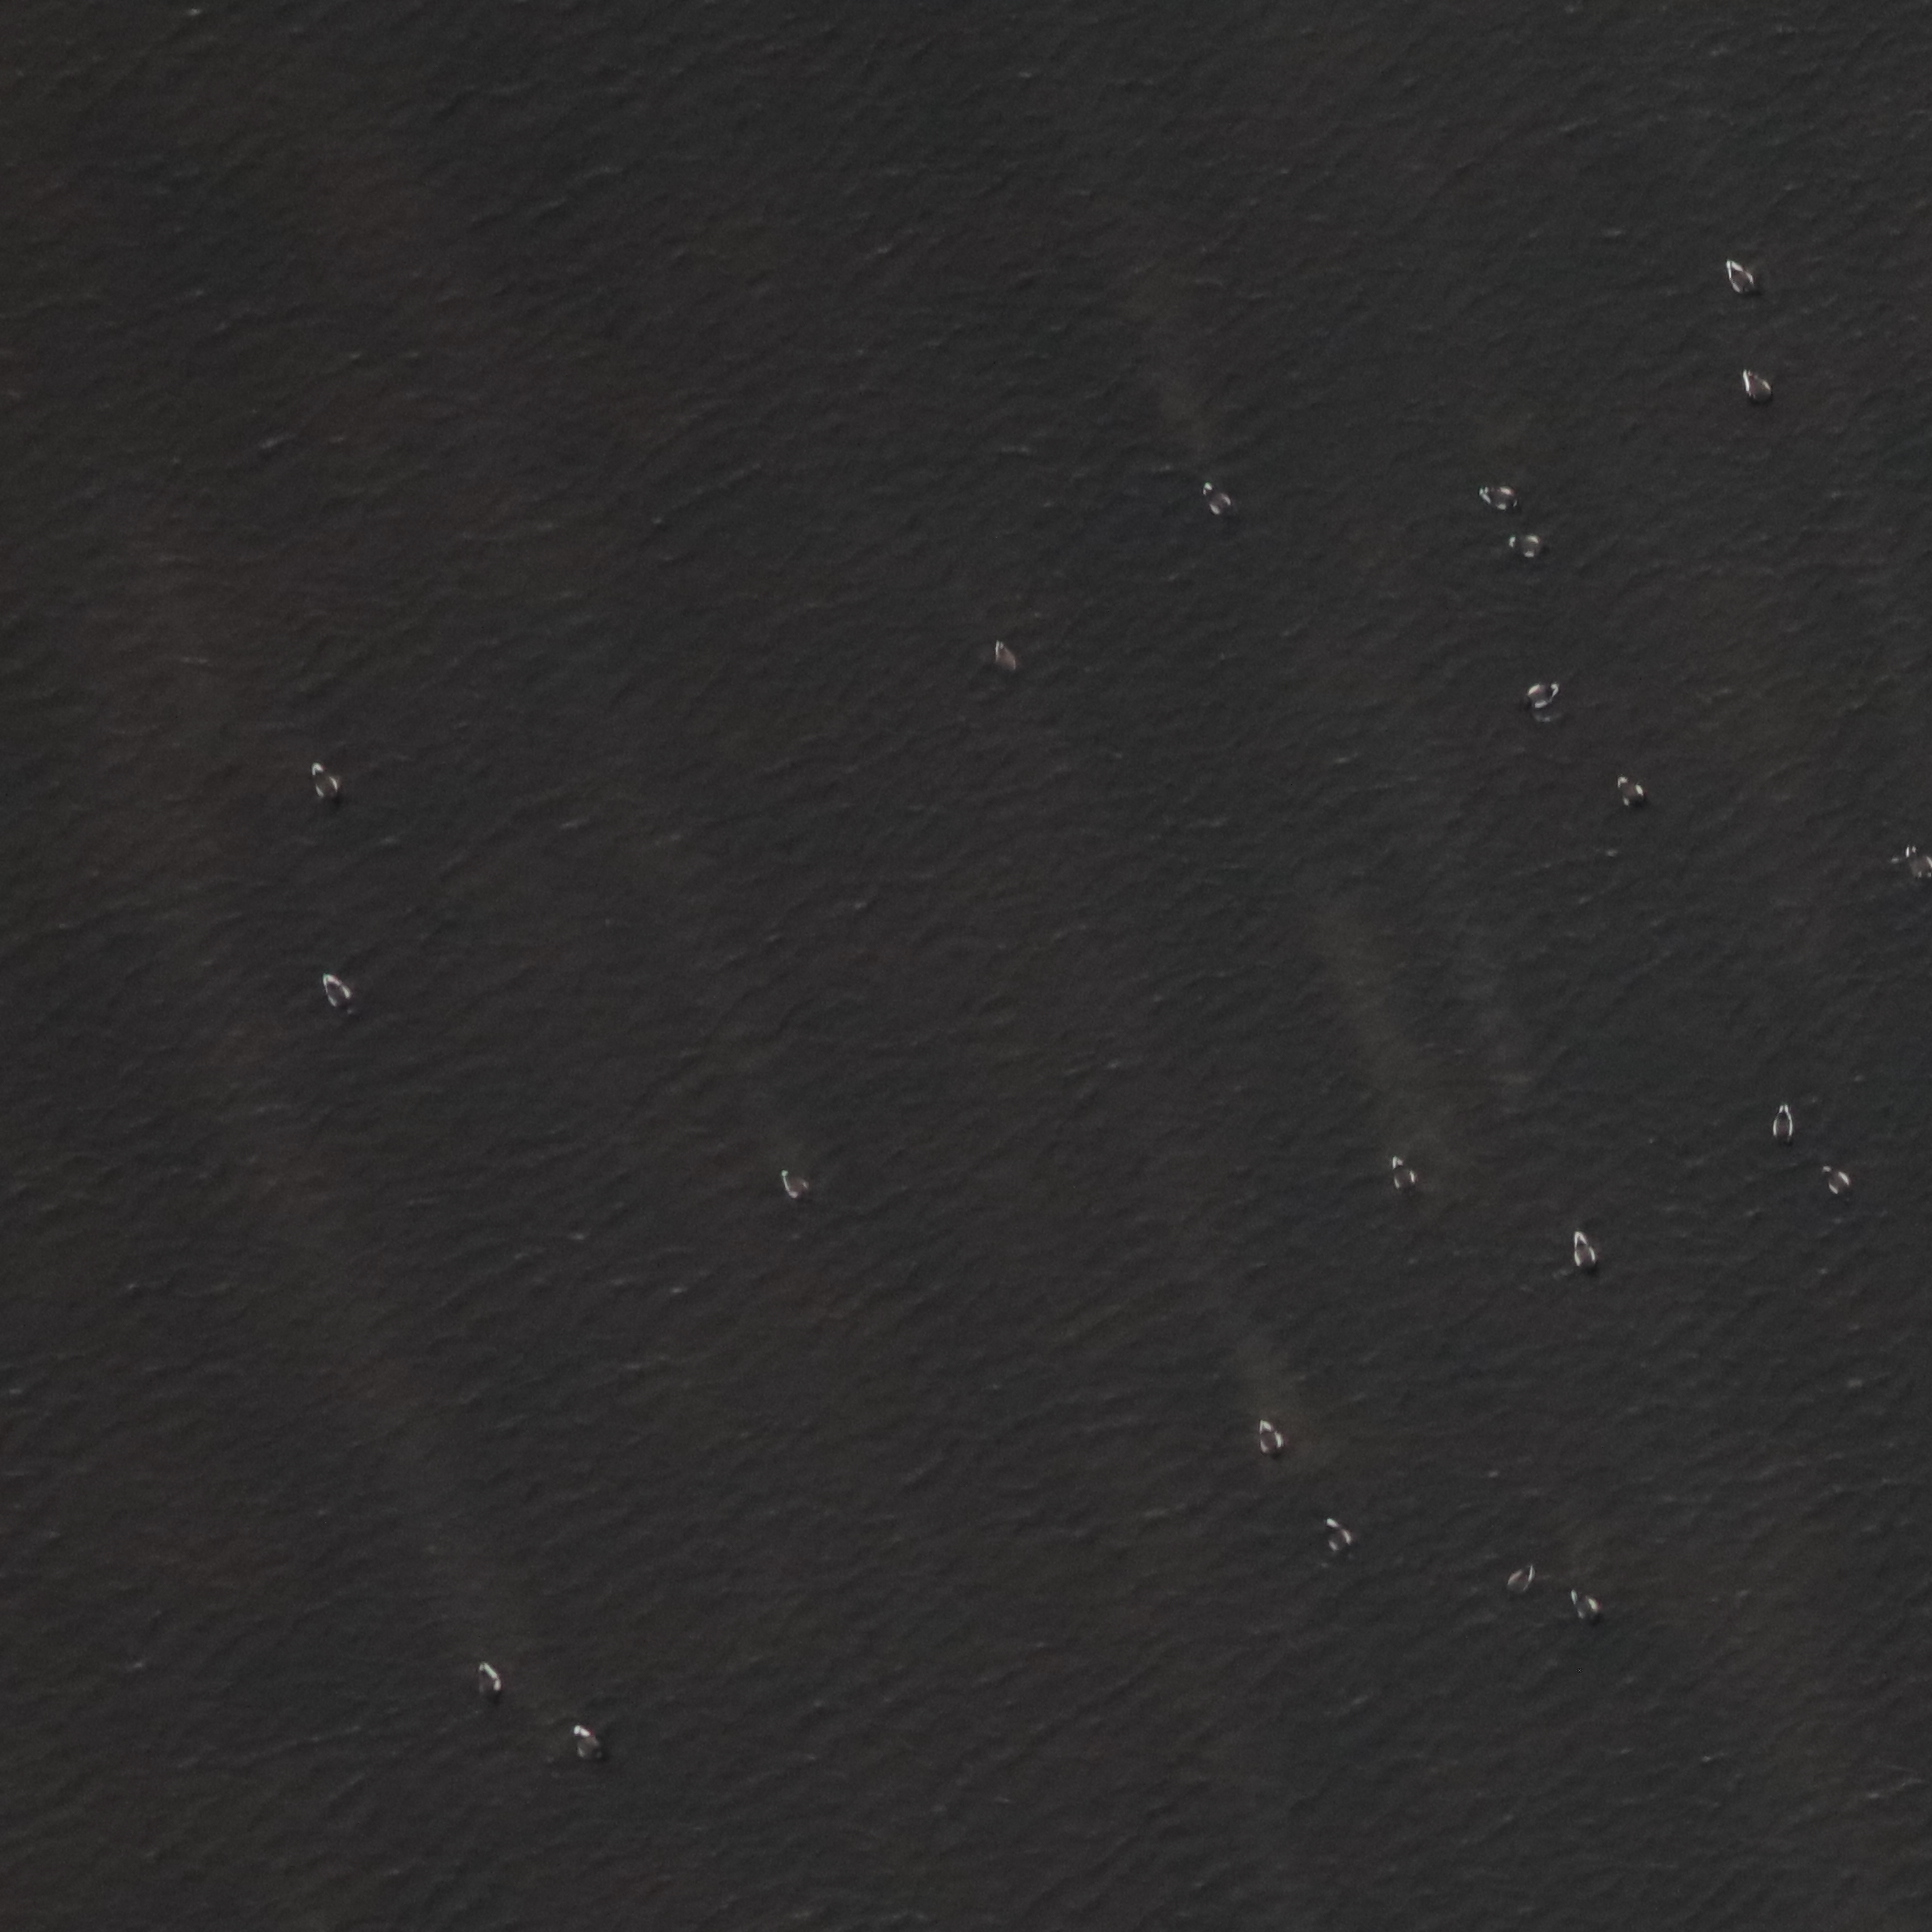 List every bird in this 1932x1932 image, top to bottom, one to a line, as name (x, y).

brant (1742, 280)
brant (1758, 388)
brant (1500, 499)
brant (1218, 500)
brant (1528, 545)
brant (1004, 658)
brant (1541, 698)
brant (325, 785)
brant (1631, 793)
brant (1918, 865)
brant (338, 994)
brant (1784, 1125)
brant (1403, 1174)
brant (1836, 1182)
brant (796, 1184)
brant (1584, 1254)
brant (1270, 1440)
brant (1337, 1537)
brant (1520, 1580)
brant (1585, 1606)
brant (491, 1683)
brant (588, 1743)